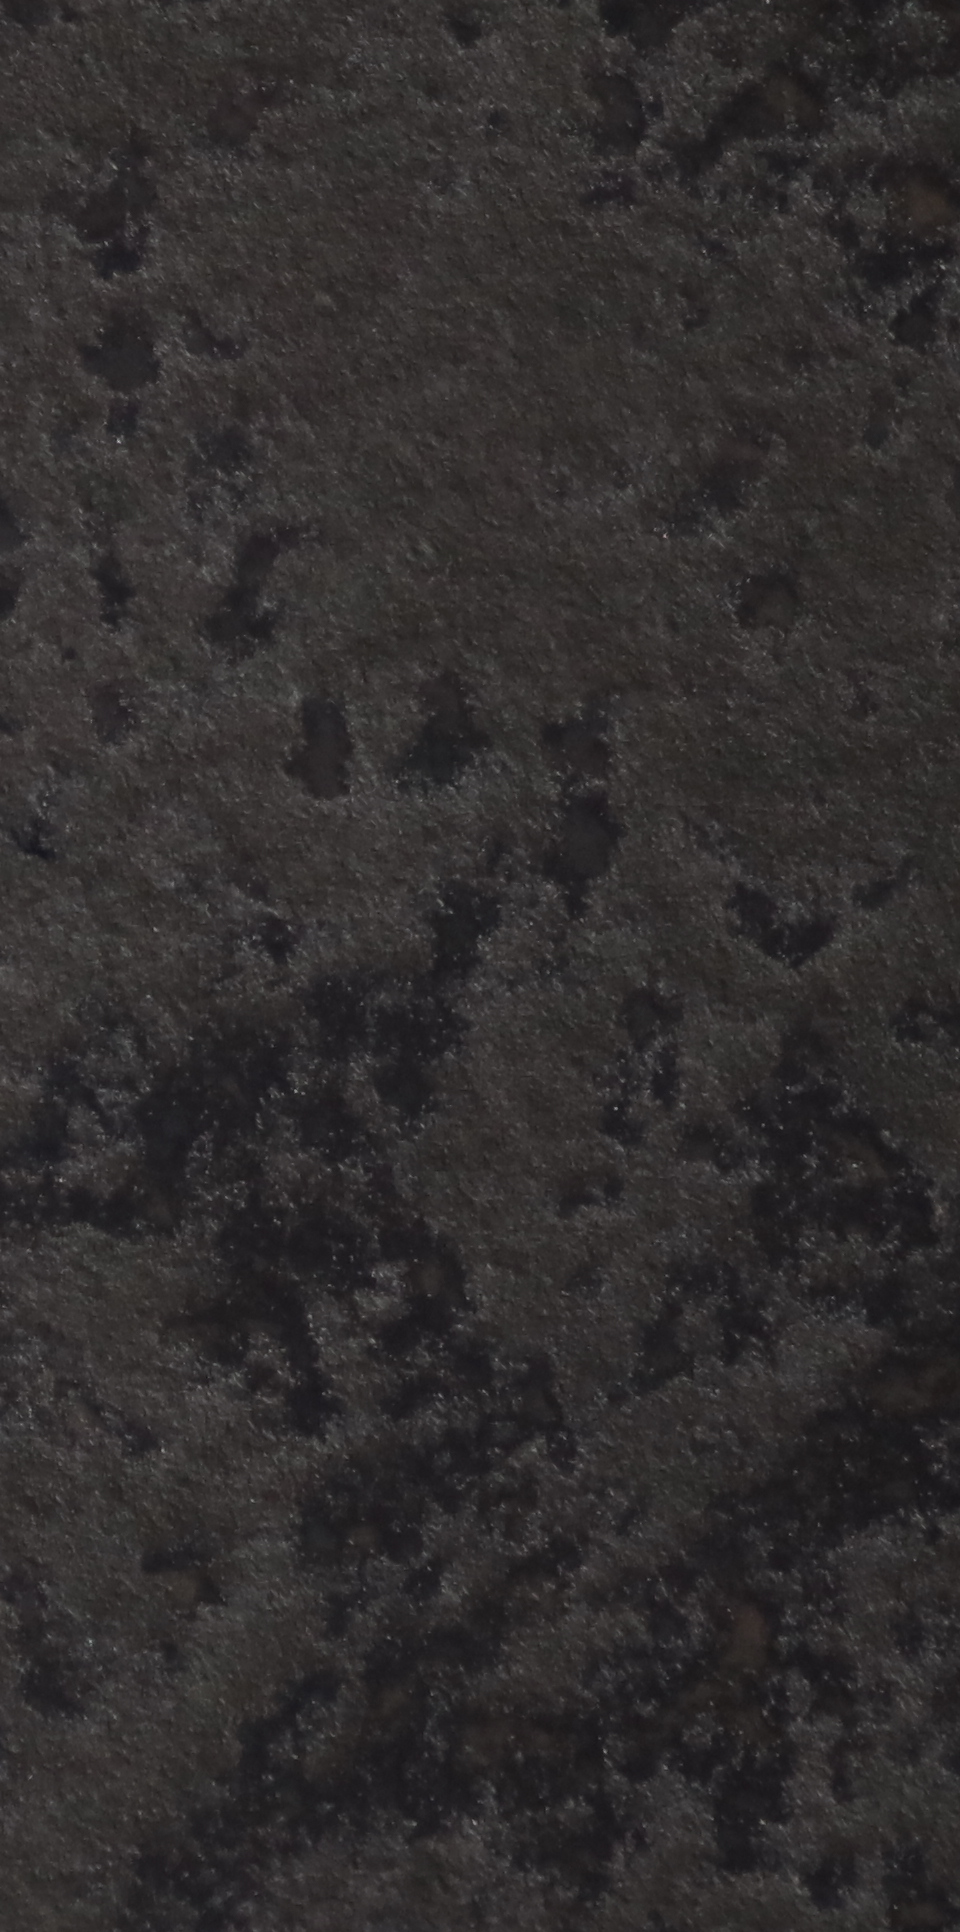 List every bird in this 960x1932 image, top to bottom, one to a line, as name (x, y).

None